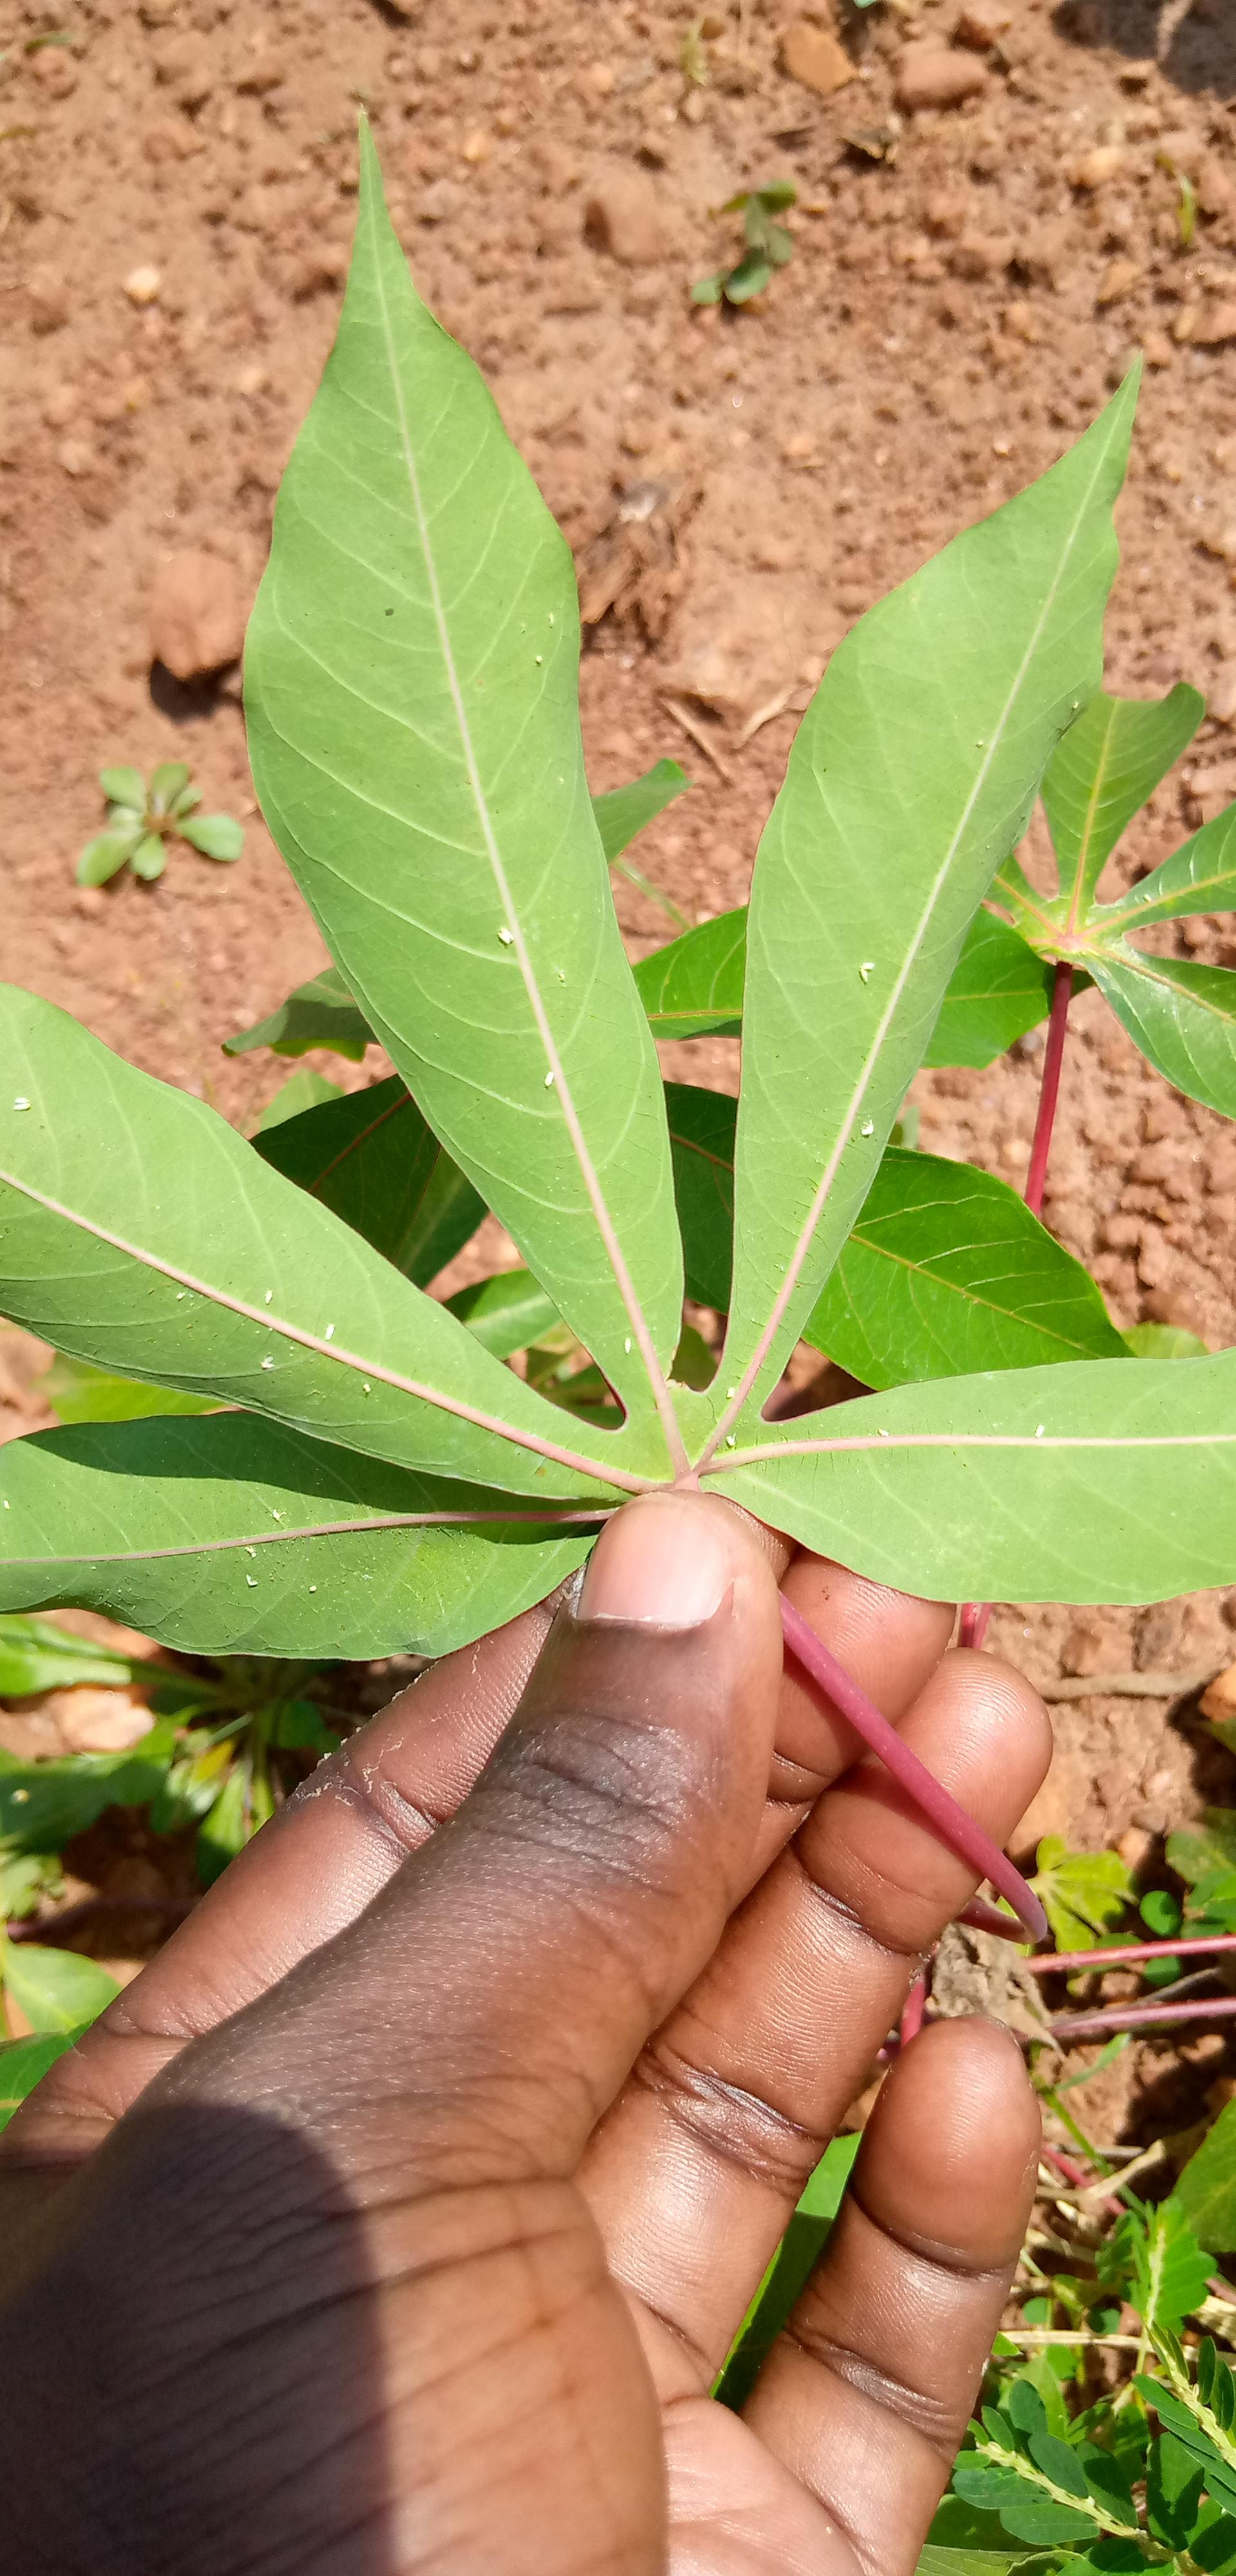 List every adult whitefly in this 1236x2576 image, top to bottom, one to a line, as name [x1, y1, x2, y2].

whitefly [546, 611, 557, 629]
whitefly [1071, 700, 1079, 711]
whitefly [1141, 892, 1152, 902]
whitefly [498, 925, 515, 943]
whitefly [496, 933, 510, 945]
whitefly [857, 960, 876, 971]
whitefly [858, 968, 870, 985]
whitefly [543, 1068, 556, 1088]
whitefly [13, 1095, 33, 1104]
whitefly [11, 1103, 33, 1112]
whitefly [859, 1117, 876, 1137]
whitefly [264, 1288, 273, 1306]
whitefly [174, 1291, 187, 1302]
whitefly [324, 1321, 336, 1342]
whitefly [623, 1336, 632, 1356]
whitefly [258, 1355, 277, 1370]
whitefly [725, 1385, 736, 1401]
whitefly [1033, 1423, 1045, 1439]
whitefly [876, 1426, 891, 1438]
whitefly [724, 1433, 739, 1447]
whitefly [2, 1498, 11, 1511]
whitefly [270, 1507, 288, 1522]
whitefly [242, 1545, 256, 1559]
whitefly [245, 1573, 258, 1587]
whitefly [308, 1584, 317, 1594]